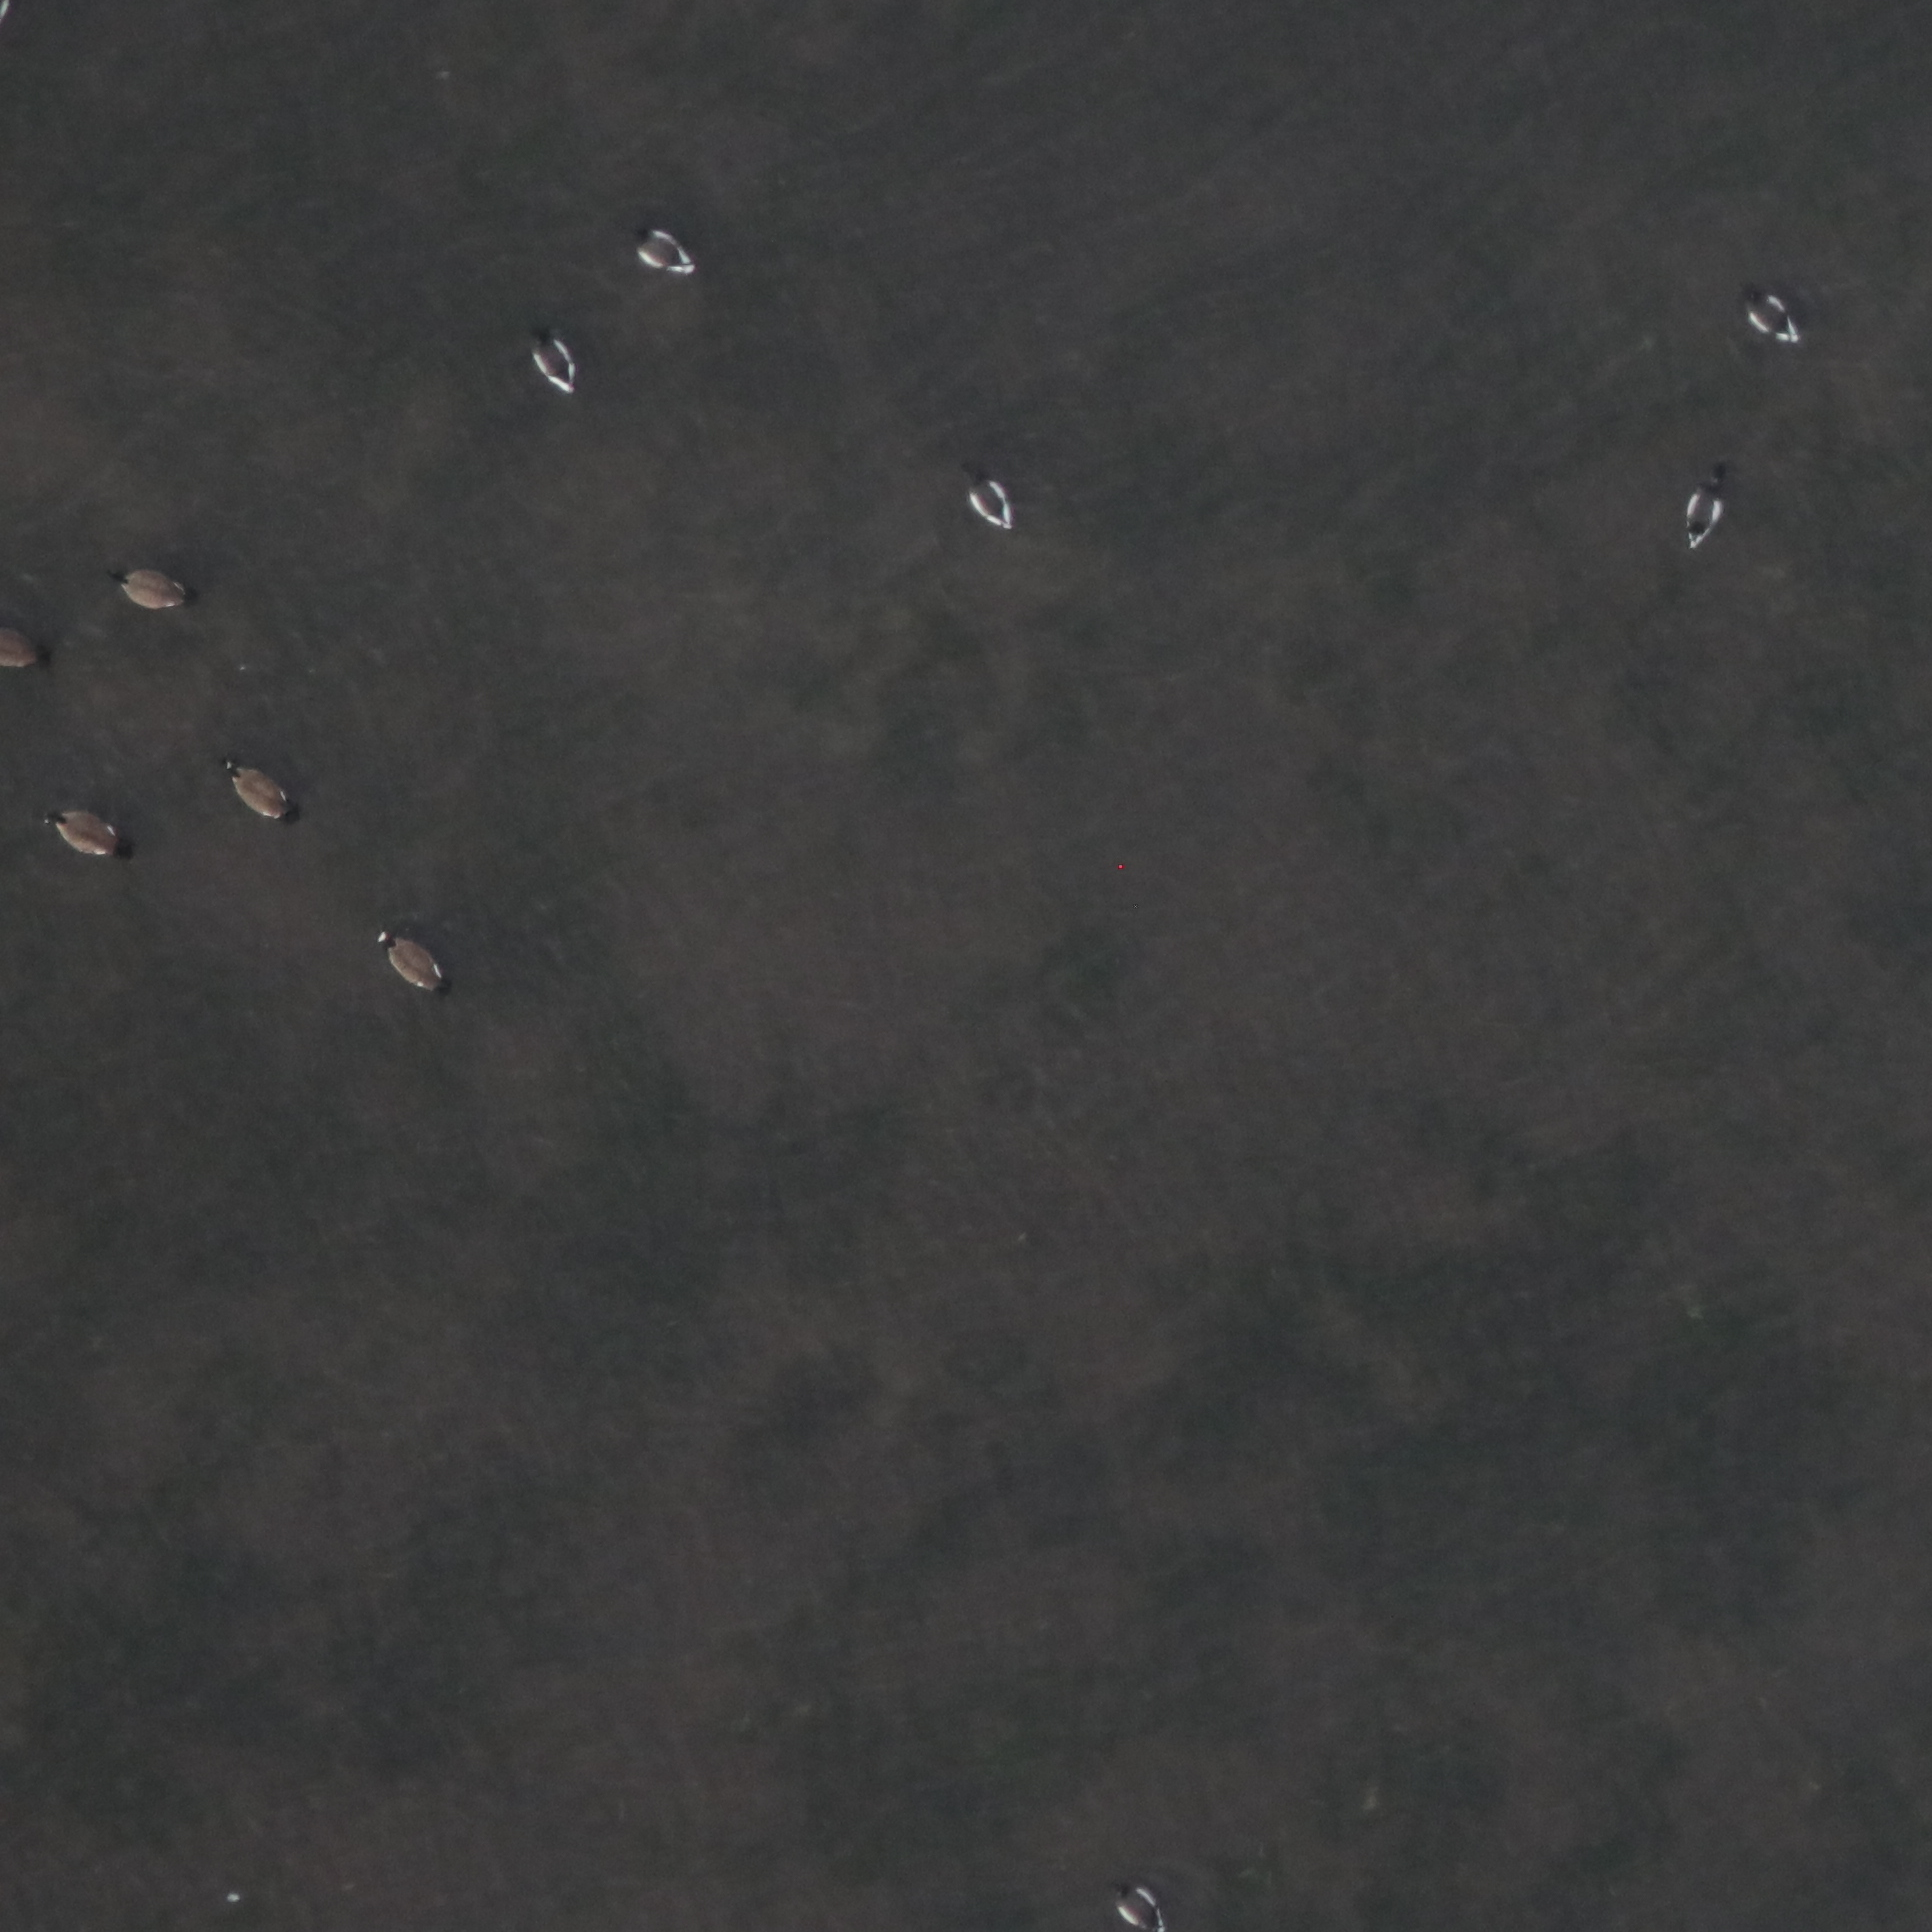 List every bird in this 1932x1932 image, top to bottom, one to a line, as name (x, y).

brant (662, 251)
brant (1771, 316)
brant (553, 360)
brant (988, 500)
brant (1702, 511)
Canada goose (151, 589)
Canada goose (9, 651)
Canada goose (258, 791)
Canada goose (85, 832)
Canada goose (415, 964)
brant (1139, 1907)